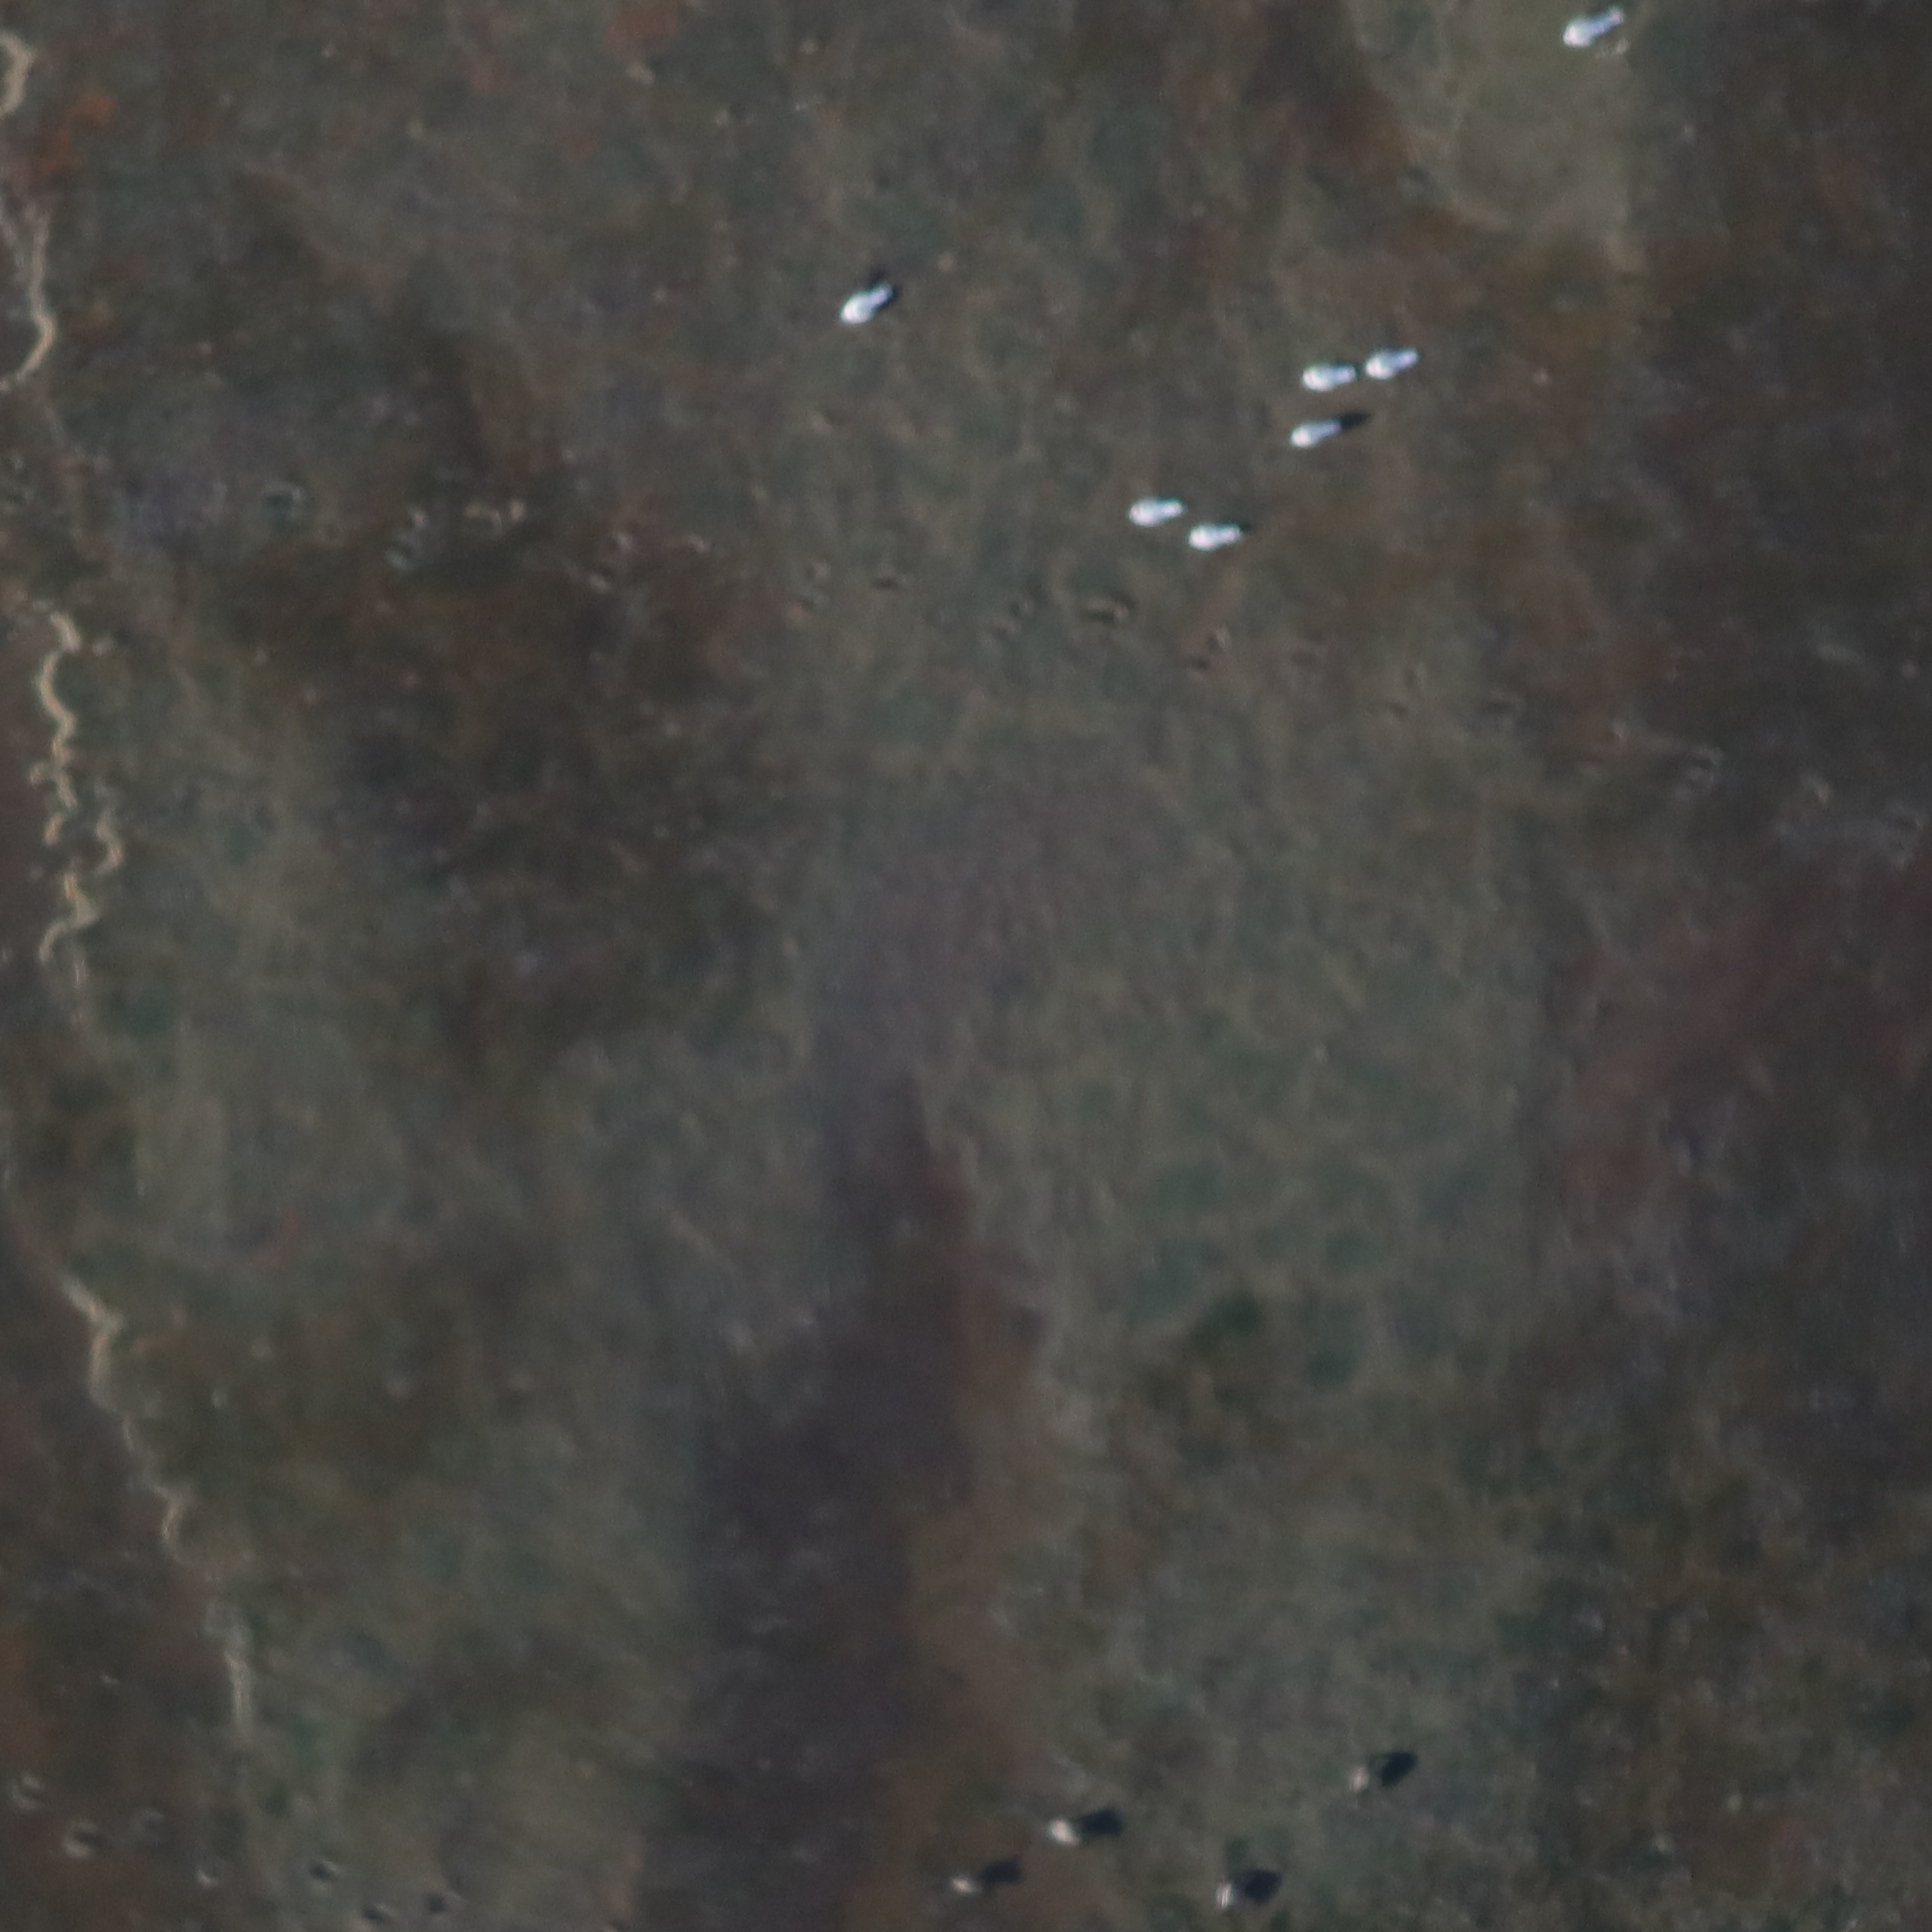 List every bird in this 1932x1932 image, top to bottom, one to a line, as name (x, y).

gull (1589, 29)
gull (864, 306)
gull (1386, 363)
gull (1323, 379)
gull (1314, 436)
gull (1162, 514)
gull (1198, 537)
other bird (1362, 1779)
other bird (1061, 1832)
other bird (960, 1882)
other bird (1226, 1898)